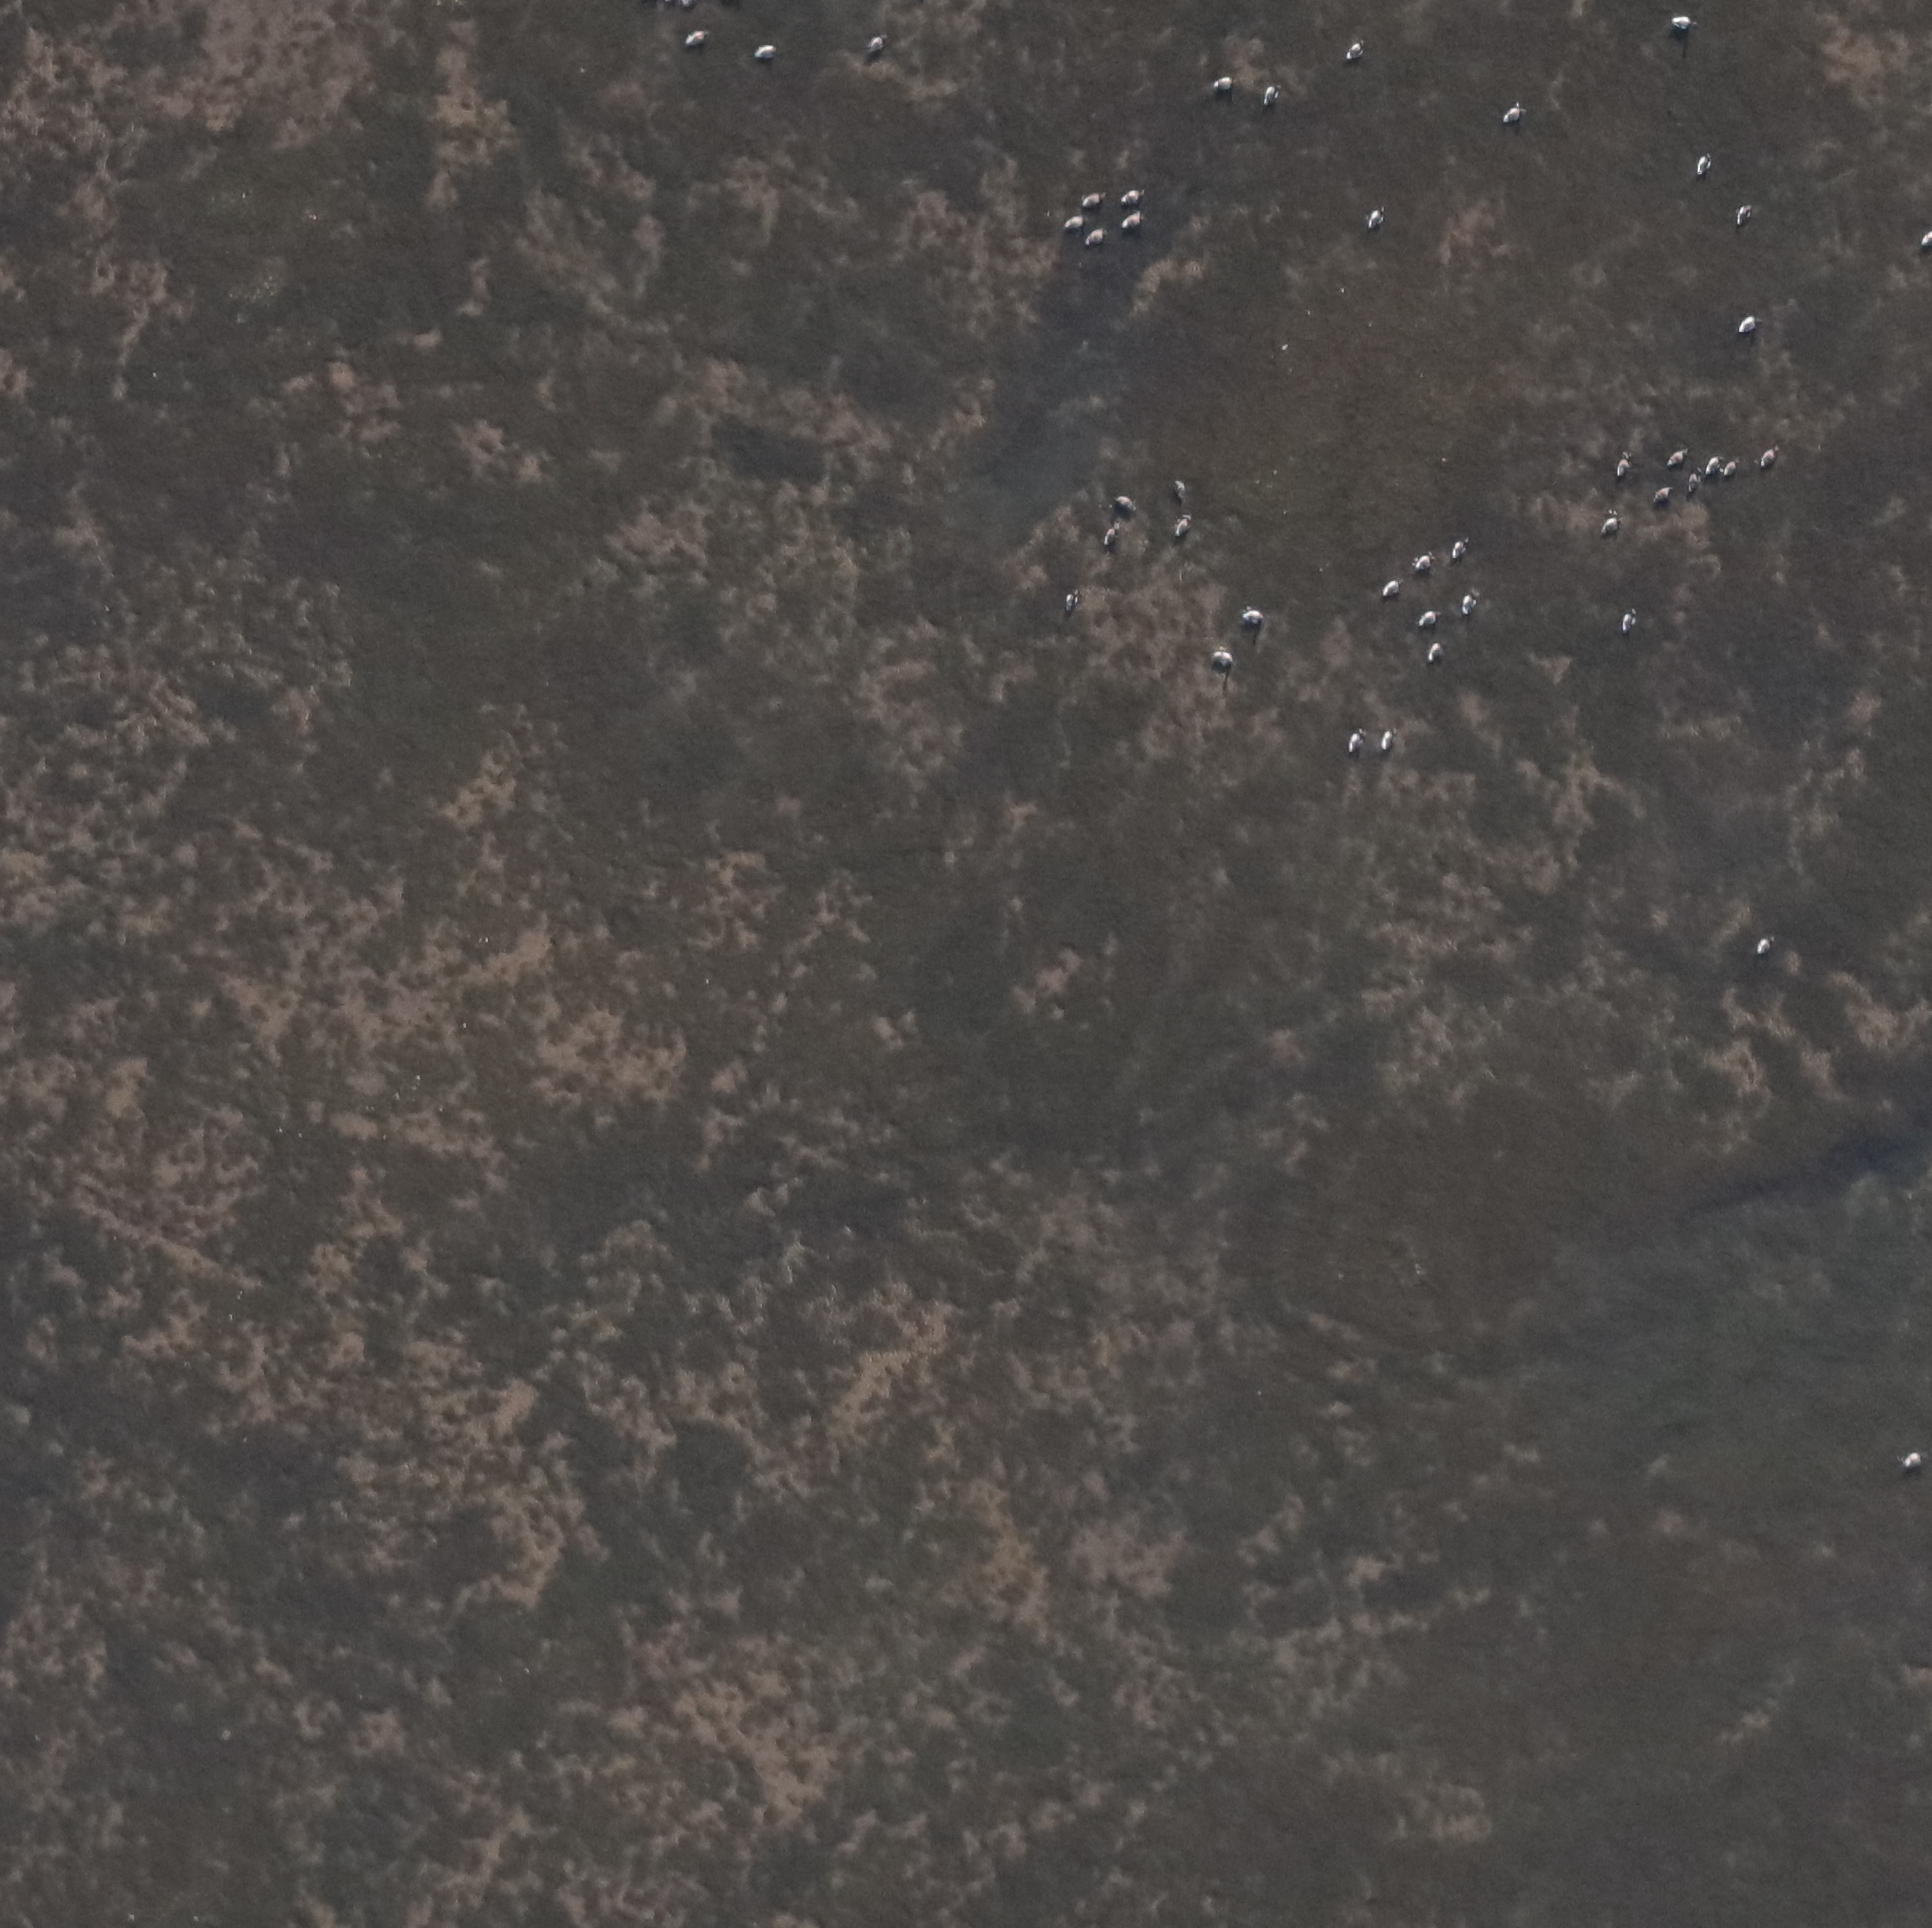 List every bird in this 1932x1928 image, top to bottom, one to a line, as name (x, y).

brant (692, 1)
brant (1684, 23)
brant (692, 38)
brant (876, 43)
brant (1362, 47)
brant (768, 54)
brant (1219, 82)
brant (1274, 99)
brant (1511, 114)
brant (1707, 162)
brant (1129, 194)
brant (1092, 198)
brant (1747, 207)
brant (1383, 222)
brant (1073, 223)
brant (1131, 223)
brant (1099, 244)
brant (1744, 332)
brant (1619, 459)
brant (1678, 459)
brant (1713, 459)
brant (1769, 460)
brant (1732, 466)
brant (1694, 480)
brant (1178, 490)
brant (1661, 491)
brant (1127, 502)
brant (1607, 530)
brant (1183, 532)
brant (1115, 535)
brant (1458, 550)
brant (1426, 561)
brant (1391, 592)
brant (1069, 604)
brant (1474, 606)
brant (1426, 616)
brant (1252, 618)
brant (1633, 623)
brant (1438, 649)
brant (1224, 661)
brant (1359, 743)
brant (1385, 745)
brant (1773, 943)
brant (1916, 1464)